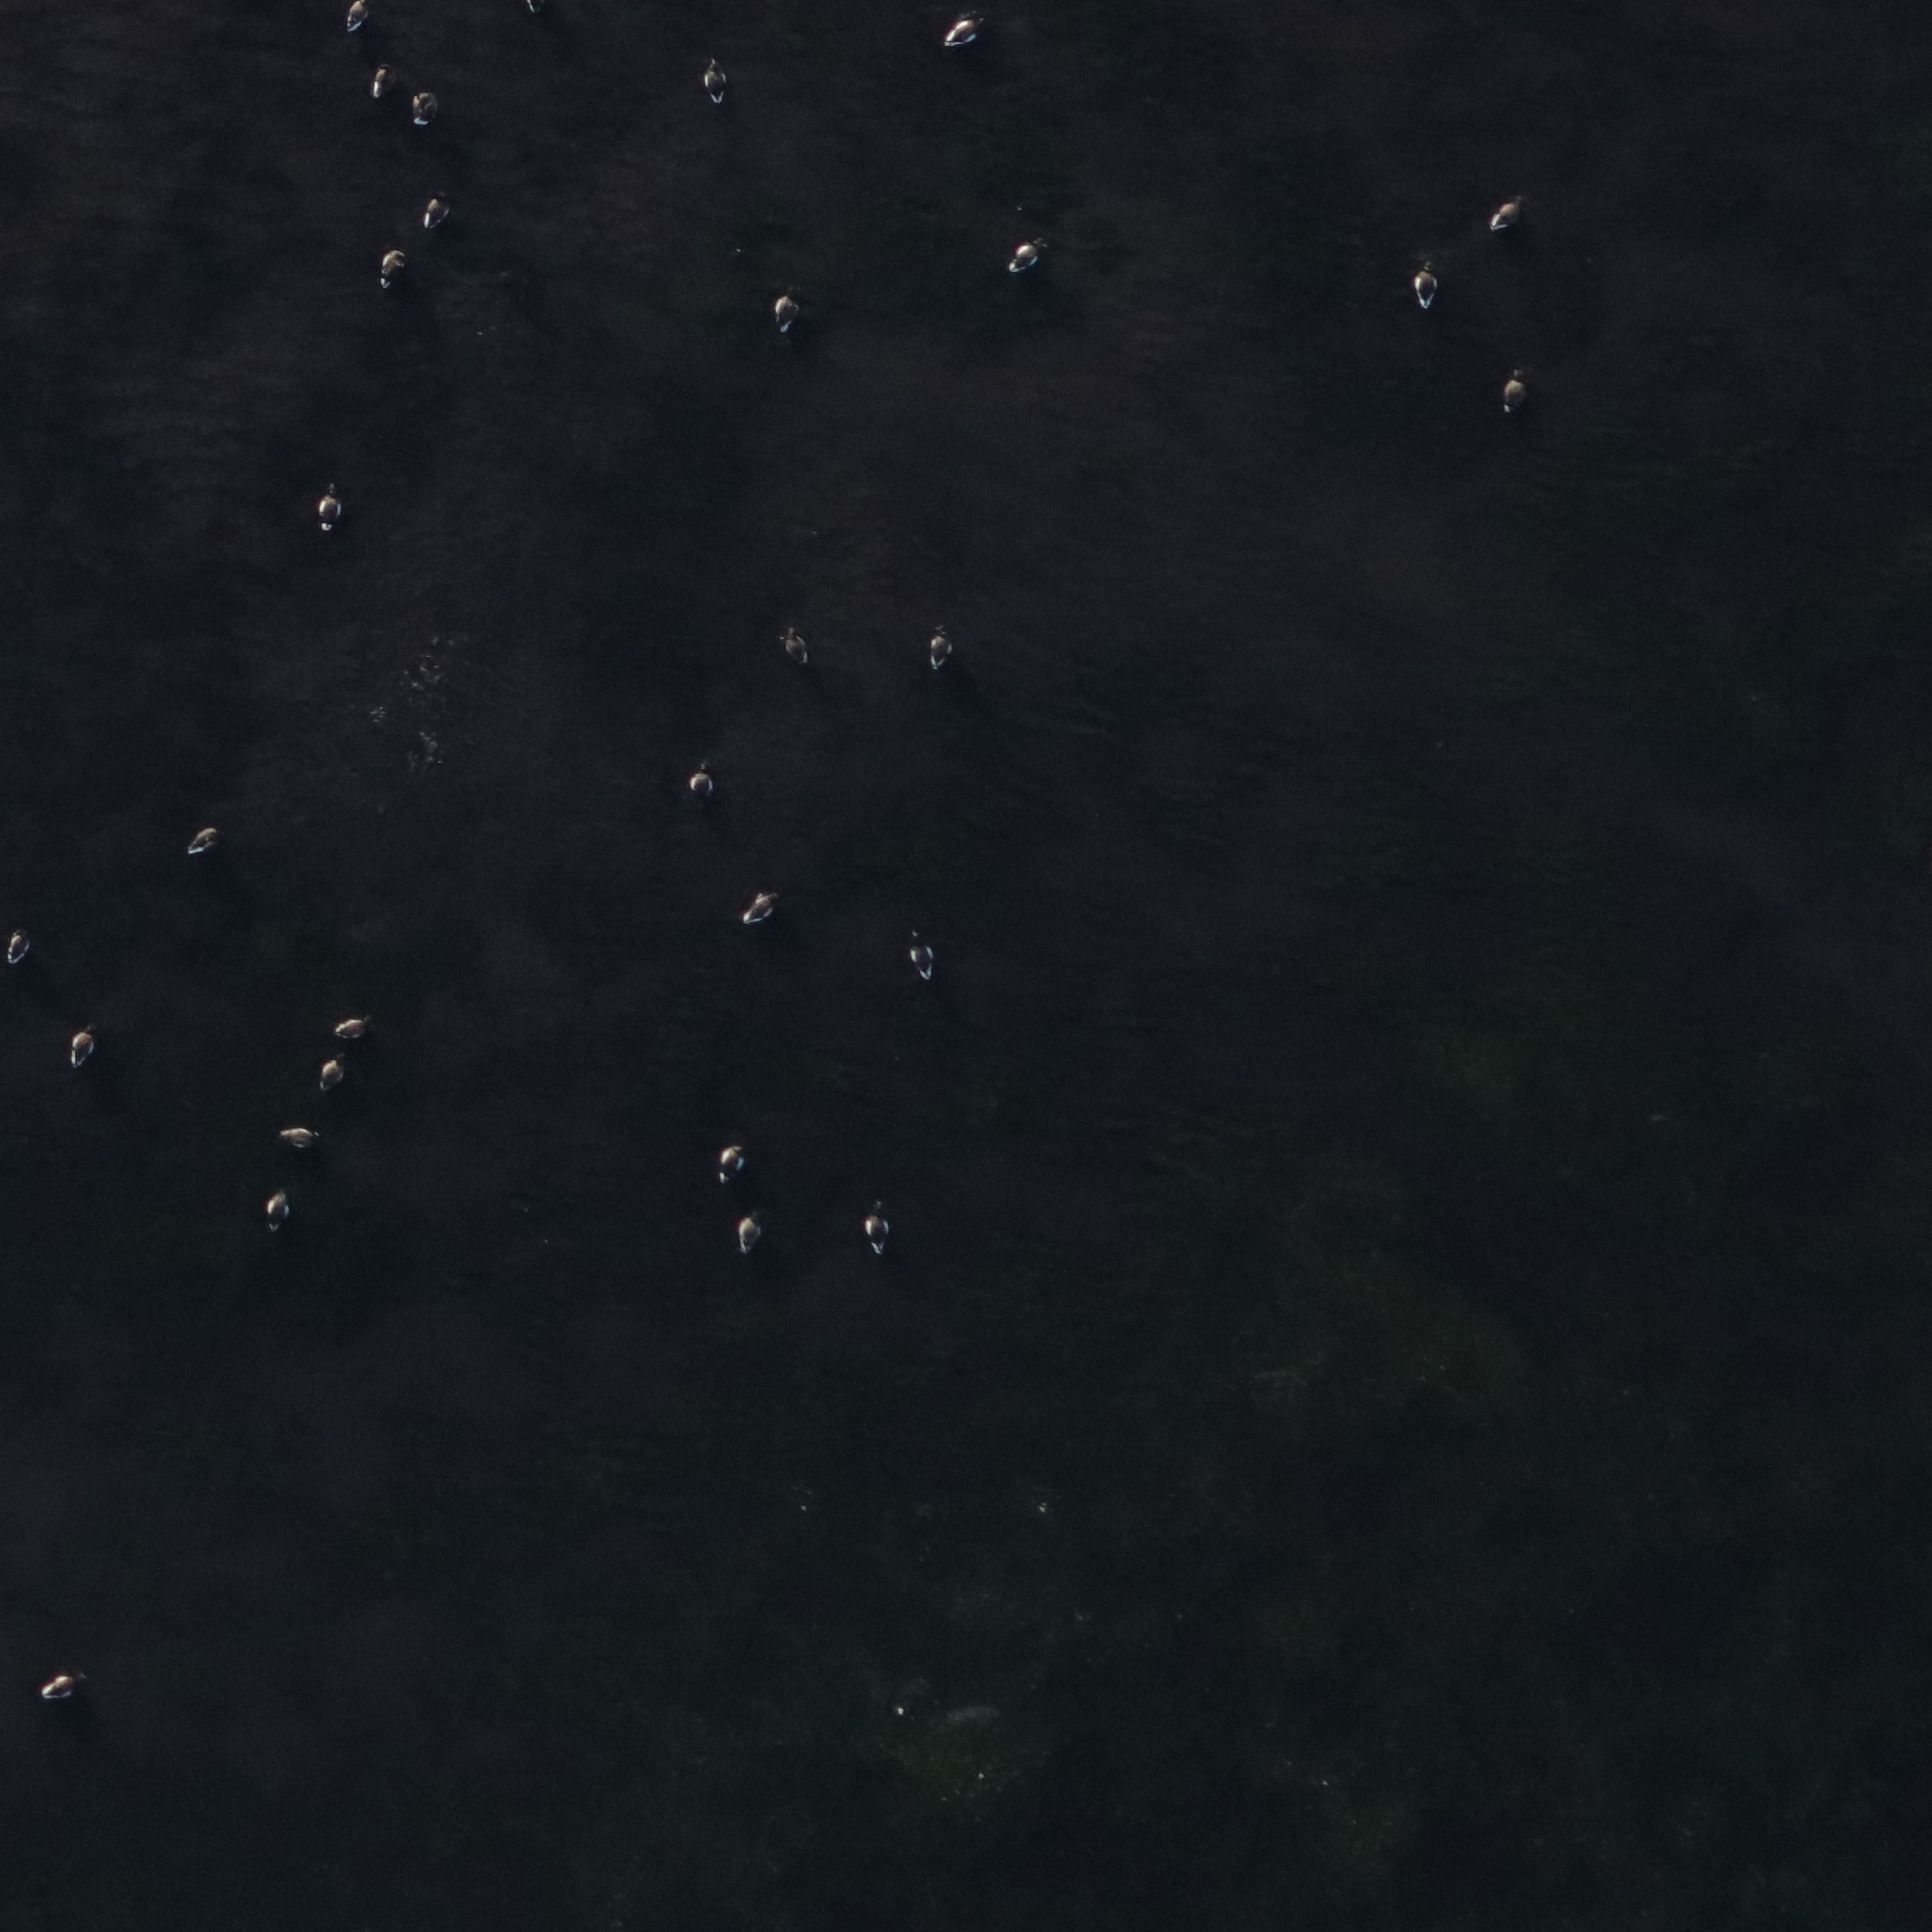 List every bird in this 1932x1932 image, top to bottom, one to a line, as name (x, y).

brant (359, 10)
brant (964, 31)
brant (715, 79)
brant (380, 81)
brant (424, 108)
brant (437, 210)
brant (1508, 213)
brant (1028, 255)
brant (393, 264)
brant (1424, 283)
brant (787, 309)
brant (1513, 391)
brant (329, 508)
brant (800, 645)
brant (942, 647)
brant (702, 781)
brant (205, 839)
brant (761, 906)
brant (19, 945)
brant (920, 954)
brant (352, 1026)
brant (82, 1046)
brant (331, 1072)
brant (300, 1138)
brant (731, 1165)
brant (282, 1213)
brant (877, 1228)
brant (750, 1231)
brant (62, 1686)